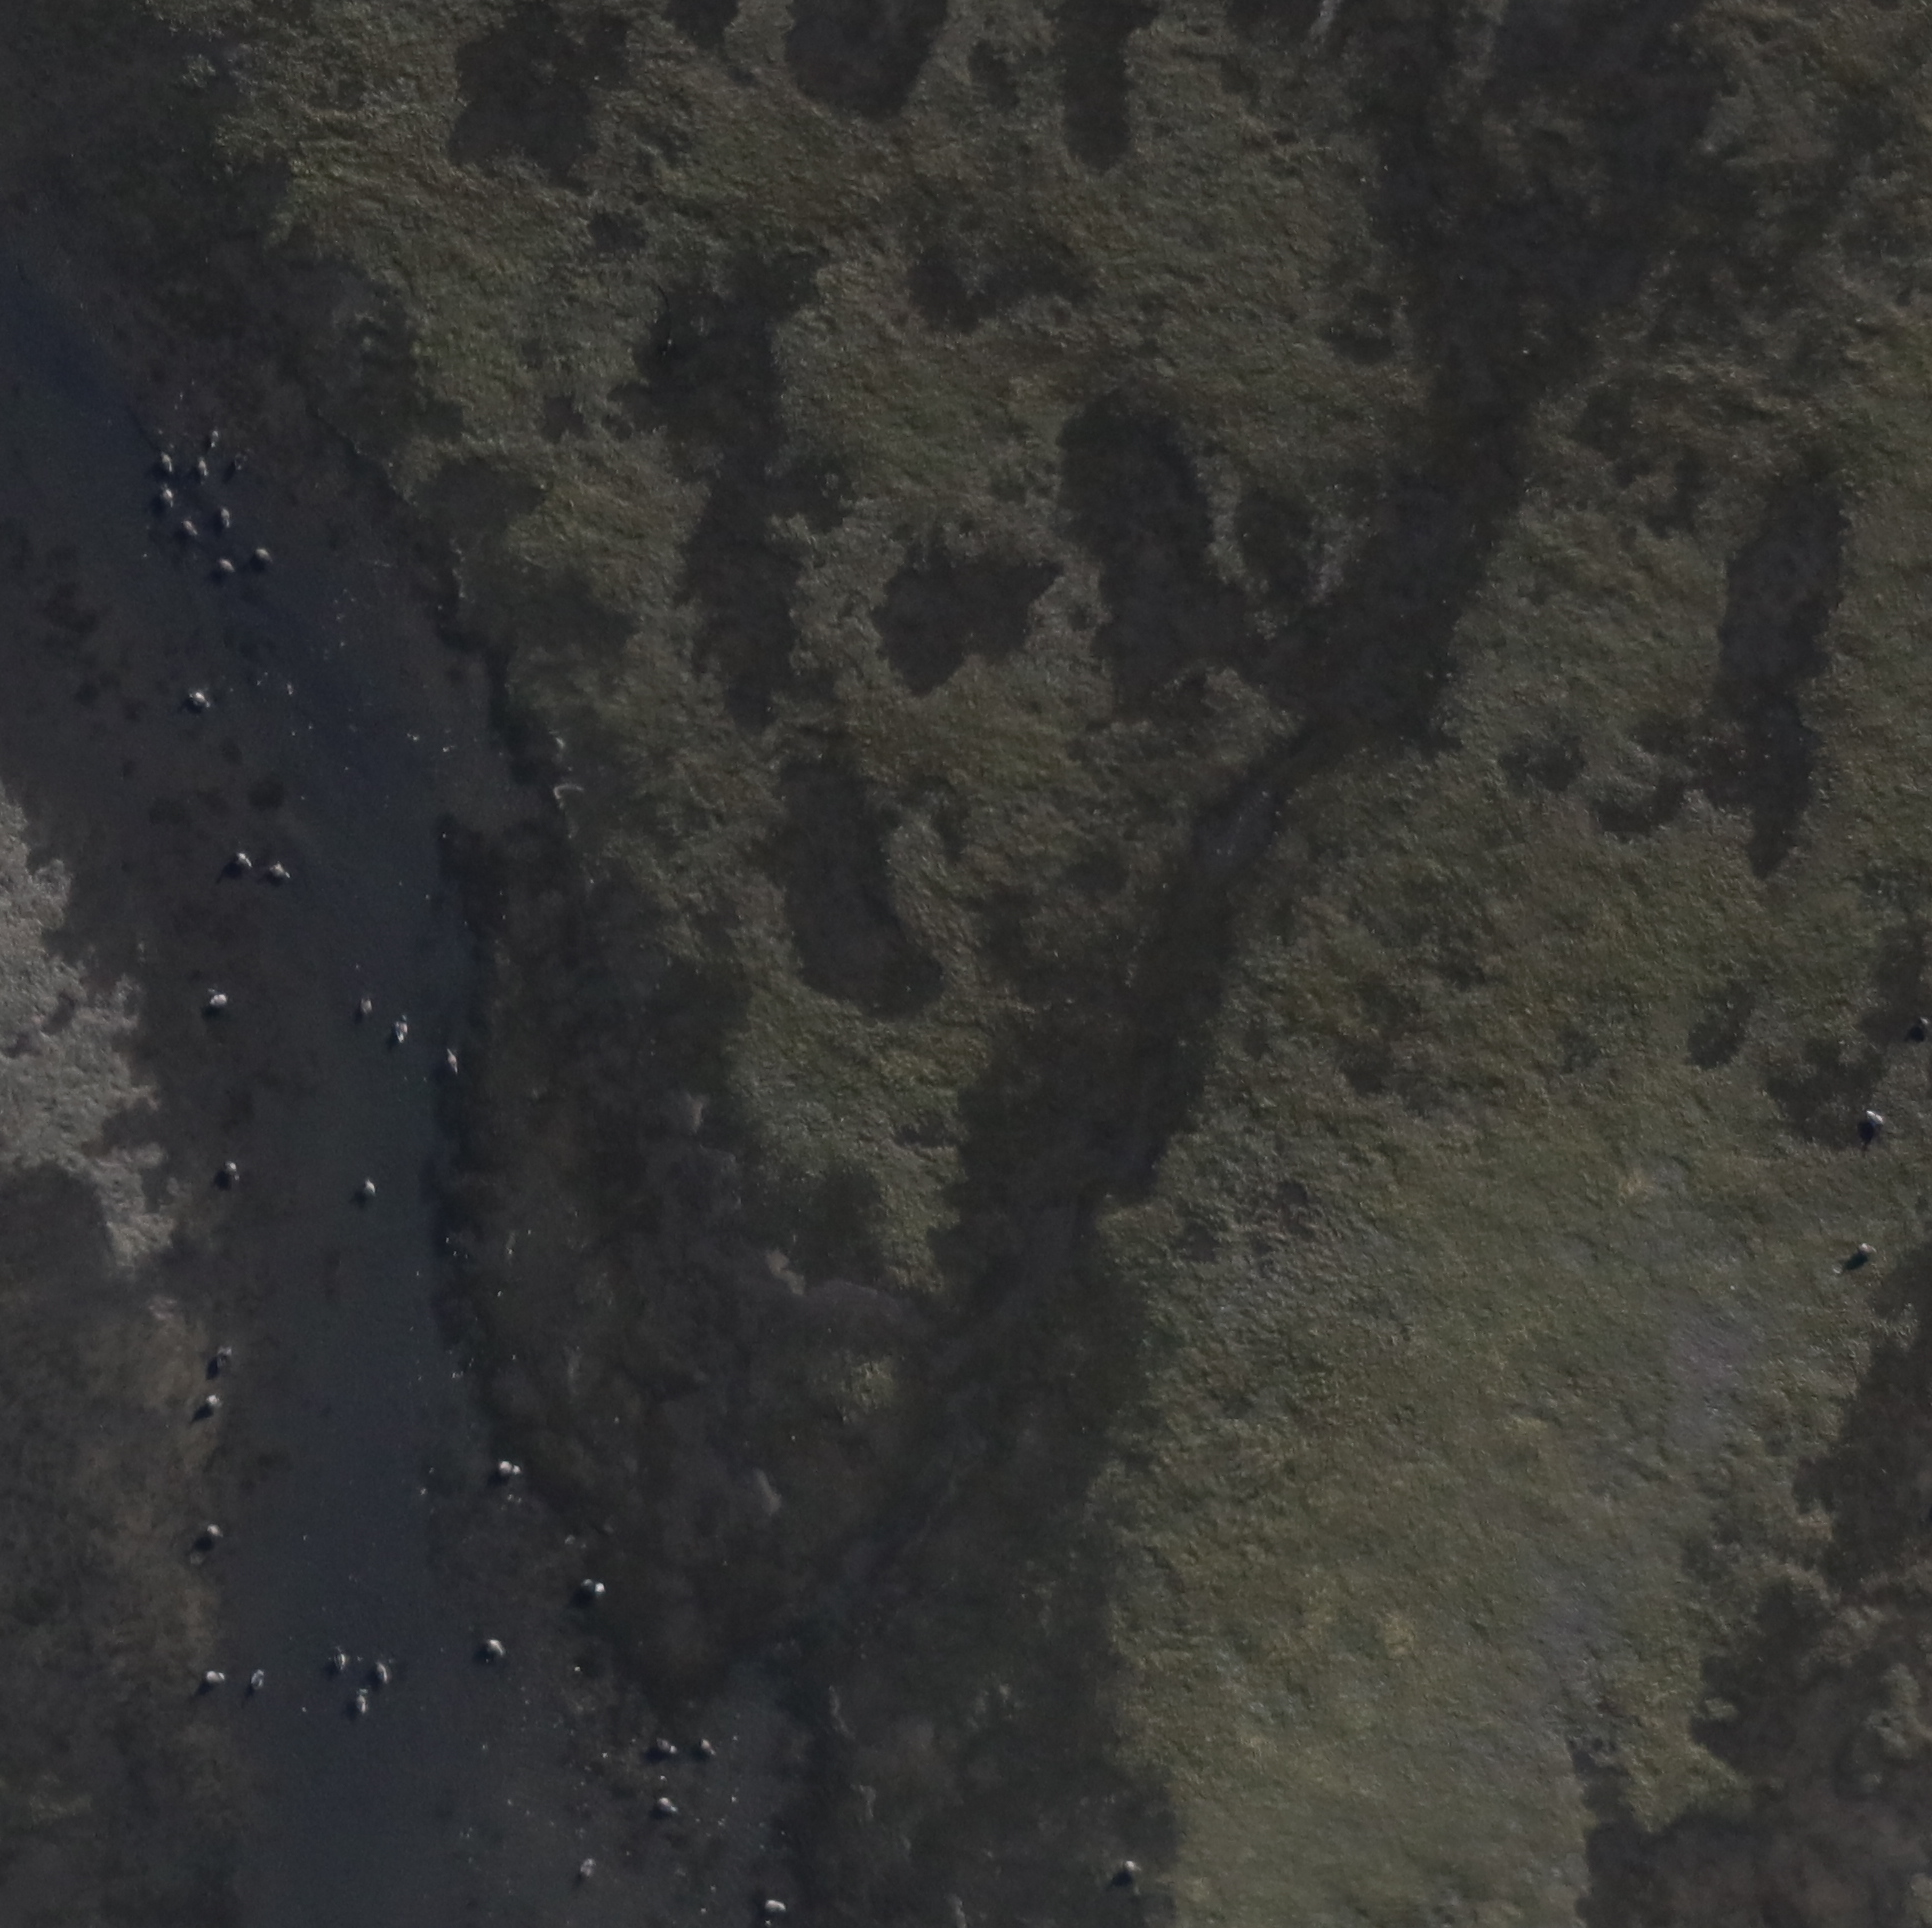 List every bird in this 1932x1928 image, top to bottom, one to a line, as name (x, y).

brant (220, 440)
brant (239, 463)
brant (167, 464)
brant (199, 469)
brant (166, 497)
brant (228, 519)
brant (190, 527)
brant (264, 555)
brant (230, 568)
brant (202, 699)
brant (237, 858)
brant (282, 876)
brant (215, 999)
brant (367, 1008)
brant (1920, 1027)
brant (408, 1037)
brant (453, 1060)
brant (1876, 1119)
brant (231, 1165)
brant (374, 1191)
brant (1868, 1256)
brant (220, 1364)
brant (215, 1401)
brant (513, 1465)
brant (214, 1537)
brant (591, 1586)
brant (496, 1650)
brant (335, 1663)
brant (384, 1670)
brant (215, 1672)
brant (260, 1684)
brant (364, 1705)
brant (670, 1744)
brant (707, 1747)
brant (667, 1805)
brant (1128, 1867)
brant (589, 1871)
brant (776, 1904)